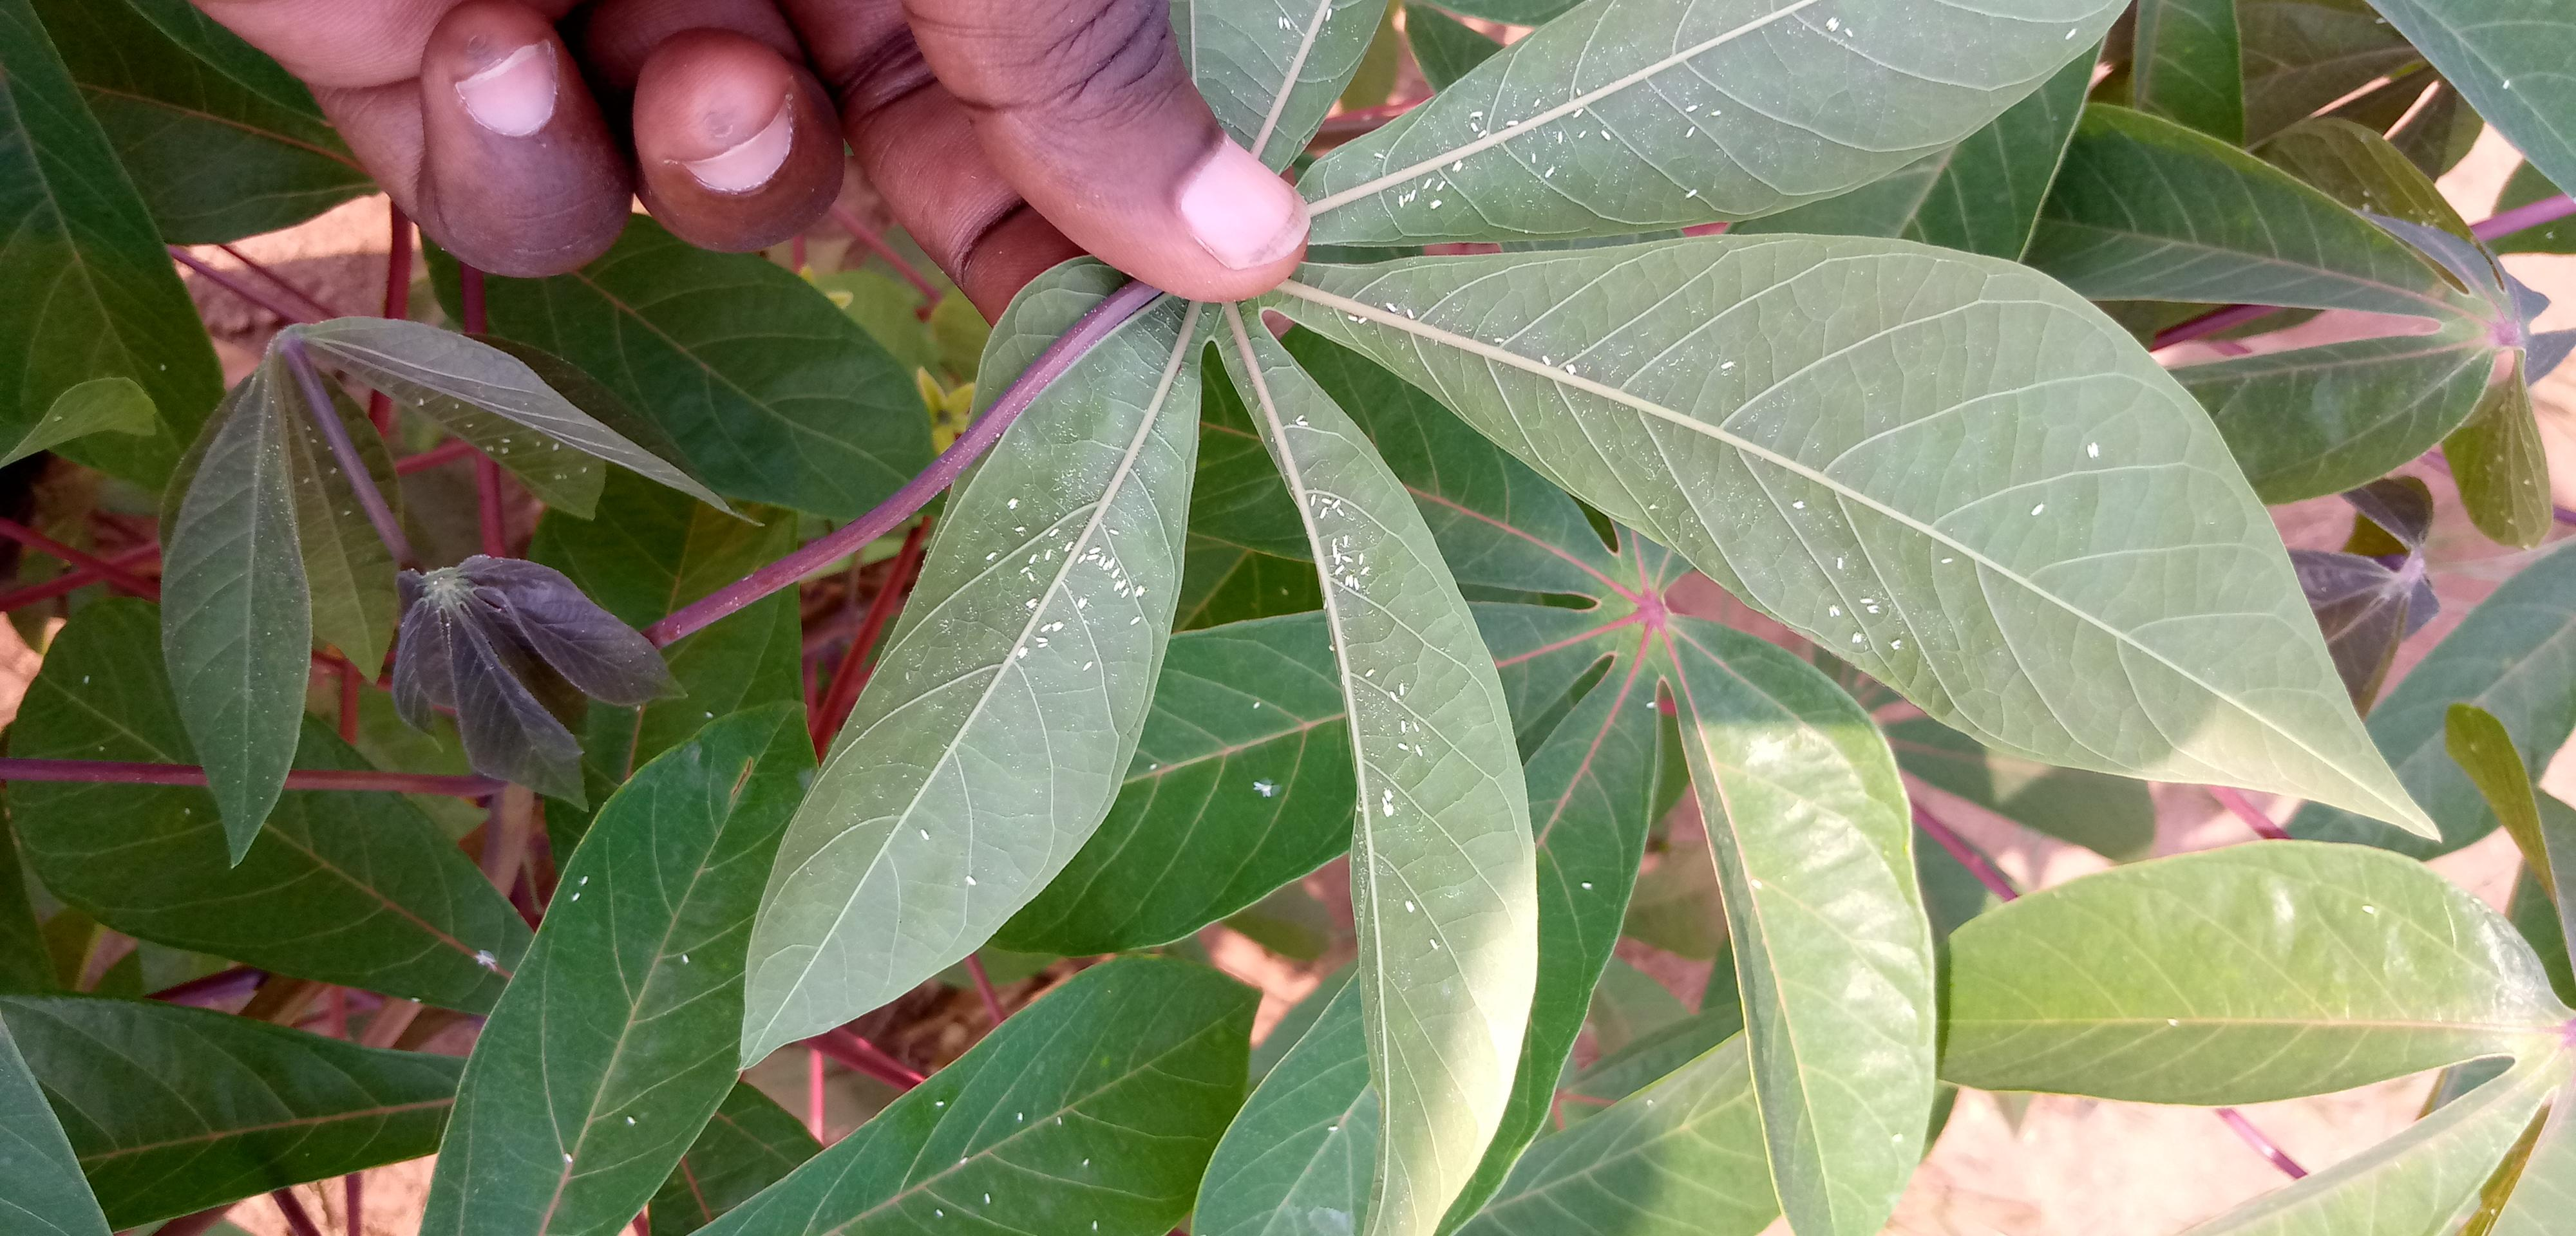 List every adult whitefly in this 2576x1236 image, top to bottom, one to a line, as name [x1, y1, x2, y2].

whitefly [1324, 6, 1334, 24]
whitefly [1278, 14, 1283, 30]
whitefly [1282, 16, 1292, 30]
whitefly [1826, 17, 1835, 27]
whitefly [1828, 17, 1837, 30]
whitefly [1832, 21, 1839, 33]
whitefly [2063, 26, 2080, 42]
whitefly [1843, 26, 1855, 39]
whitefly [2499, 76, 2512, 93]
whitefly [1575, 86, 1583, 98]
whitefly [1532, 97, 1542, 109]
whitefly [1685, 102, 1698, 115]
whitefly [1571, 106, 1586, 120]
whitefly [1710, 108, 1722, 118]
whitefly [1469, 110, 1484, 120]
whitefly [1504, 118, 1519, 127]
whitefly [1470, 121, 1479, 132]
whitefly [1683, 124, 1697, 140]
whitefly [1477, 129, 1488, 139]
whitefly [1600, 129, 1611, 142]
whitefly [1557, 129, 1564, 145]
whitefly [1577, 129, 1588, 141]
whitefly [1530, 151, 1538, 165]
whitefly [1372, 152, 1385, 160]
whitefly [1452, 159, 1461, 173]
whitefly [1456, 162, 1463, 174]
whitefly [1544, 164, 1556, 179]
whitefly [1423, 178, 1433, 191]
whitefly [1435, 180, 1446, 192]
whitefly [1683, 184, 1700, 201]
whitefly [1409, 189, 1417, 203]
whitefly [1397, 192, 1404, 209]
whitefly [1404, 193, 1411, 203]
whitefly [1429, 198, 1443, 211]
whitefly [1384, 301, 1397, 314]
whitefly [1406, 308, 1415, 320]
whitefly [1347, 313, 1358, 323]
whitefly [1358, 315, 1367, 325]
whitefly [1492, 337, 1506, 344]
whitefly [1540, 355, 1552, 367]
whitefly [1719, 359, 1736, 370]
whitefly [1570, 363, 1577, 374]
whitefly [1566, 364, 1573, 375]
whitefly [1295, 413, 1304, 422]
whitefly [1296, 420, 1309, 427]
whitefly [2092, 442, 2099, 458]
whitefly [2085, 444, 2094, 460]
whitefly [1308, 492, 1316, 507]
whitefly [1007, 497, 1016, 506]
whitefly [1320, 497, 1332, 505]
whitefly [1010, 498, 1018, 509]
whitefly [1332, 499, 1341, 509]
whitefly [2028, 500, 2047, 518]
whitefly [1792, 500, 1804, 508]
whitefly [1647, 501, 1658, 512]
whitefly [1797, 504, 1806, 510]
whitefly [1319, 506, 1329, 520]
whitefly [1336, 507, 1346, 518]
whitefly [1014, 525, 1026, 534]
whitefly [1048, 527, 1061, 538]
whitefly [1107, 528, 1121, 538]
whitefly [1342, 534, 1349, 547]
whitefly [1331, 535, 1337, 547]
whitefly [1063, 540, 1075, 553]
whitefly [1088, 545, 1101, 554]
whitefly [1332, 545, 1338, 557]
whitefly [1043, 547, 1053, 562]
whitefly [984, 548, 998, 561]
whitefly [1358, 552, 1364, 565]
whitefly [1027, 552, 1038, 565]
whitefly [1076, 552, 1086, 565]
whitefly [1335, 552, 1341, 565]
whitefly [1937, 553, 1957, 568]
whitefly [1086, 554, 1099, 560]
whitefly [1097, 555, 1107, 568]
whitefly [1341, 555, 1354, 564]
whitefly [1835, 555, 1844, 572]
whitefly [1110, 557, 1117, 570]
whitefly [1102, 559, 1110, 572]
whitefly [1334, 564, 1345, 575]
whitefly [1018, 565, 1030, 573]
whitefly [1360, 565, 1370, 576]
whitefly [1110, 566, 1121, 579]
whitefly [1027, 572, 1036, 583]
whitefly [1349, 573, 1354, 588]
whitefly [1344, 574, 1349, 588]
whitefly [1354, 577, 1360, 591]
whitefly [1119, 579, 1128, 590]
whitefly [1113, 581, 1121, 593]
whitefly [1135, 585, 1142, 598]
whitefly [1120, 586, 1131, 599]
whitefly [1140, 587, 1145, 597]
whitefly [1078, 597, 1083, 606]
whitefly [1857, 597, 1875, 604]
whitefly [1026, 597, 1037, 606]
whitefly [1079, 597, 1088, 610]
whitefly [1029, 601, 1037, 609]
whitefly [1832, 604, 1841, 617]
whitefly [1864, 604, 1880, 610]
whitefly [1828, 605, 1834, 617]
whitefly [1867, 610, 1880, 615]
whitefly [1130, 615, 1142, 626]
whitefly [1053, 621, 1061, 627]
whitefly [1041, 623, 1052, 633]
whitefly [1053, 623, 1065, 633]
whitefly [1851, 632, 1857, 644]
whitefly [1857, 633, 1864, 643]
whitefly [1035, 636, 1048, 643]
whitefly [1887, 637, 1903, 646]
whitefly [1037, 642, 1049, 649]
whitefly [1327, 643, 1336, 652]
whitefly [1891, 646, 1900, 650]
whitefly [1018, 646, 1025, 656]
whitefly [1020, 648, 1028, 659]
whitefly [1082, 660, 1094, 672]
whitefly [1361, 666, 1376, 679]
whitefly [1397, 681, 1406, 697]
whitefly [1388, 690, 1399, 704]
whitefly [1252, 698, 1262, 711]
whitefly [1643, 698, 1657, 712]
whitefly [702, 708, 715, 720]
whitefly [1399, 719, 1407, 735]
whitefly [1412, 720, 1421, 733]
whitefly [1396, 742, 1410, 753]
whitefly [1414, 743, 1425, 758]
whitefly [1147, 760, 1158, 772]
whitefly [1251, 778, 1274, 800]
whitefly [1384, 788, 1394, 802]
whitefly [1380, 796, 1388, 805]
whitefly [1388, 803, 1394, 818]
whitefly [1381, 805, 1389, 818]
whitefly [920, 829, 930, 842]
whitefly [578, 873, 592, 886]
whitefly [964, 874, 978, 887]
whitefly [1579, 879, 1595, 892]
whitefly [570, 890, 582, 904]
whitefly [1403, 899, 1417, 913]
whitefly [2357, 902, 2378, 915]
whitefly [1428, 938, 1441, 952]
whitefly [471, 948, 497, 969]
whitefly [681, 950, 691, 966]
whitefly [409, 994, 423, 1004]
whitefly [2165, 1014, 2178, 1029]
whitefly [935, 1098, 945, 1110]
whitefly [1016, 1110, 1024, 1122]
whitefly [625, 1114, 639, 1128]
whitefly [1056, 1114, 1065, 1127]
whitefly [1325, 1124, 1341, 1133]
whitefly [1889, 1130, 1906, 1146]
whitefly [561, 1150, 578, 1164]
whitefly [958, 1154, 970, 1166]
whitefly [1081, 1154, 1093, 1168]
whitefly [981, 1189, 994, 1206]
whitefly [933, 1206, 949, 1219]
whitefly [1091, 1217, 1100, 1232]